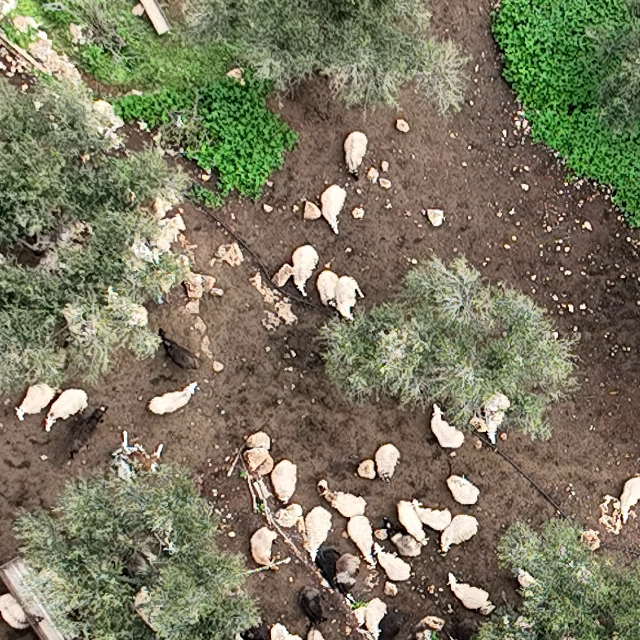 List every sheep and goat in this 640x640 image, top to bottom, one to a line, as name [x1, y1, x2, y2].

sheep [343, 132, 369, 181]
sheep [317, 185, 347, 234]
sheep [286, 245, 319, 297]
sheep [316, 268, 338, 310]
sheep [339, 273, 362, 322]
sheep [147, 381, 198, 415]
sheep [17, 384, 55, 419]
sheep [44, 388, 89, 430]
sheep [483, 393, 511, 445]
sheep [430, 403, 465, 450]
sheep [65, 405, 108, 456]
sheep [374, 444, 401, 482]
sheep [271, 457, 297, 504]
sheep [445, 475, 480, 504]
sheep [621, 477, 639, 522]
sheep [322, 490, 367, 517]
sheep [411, 497, 452, 529]
sheep [396, 501, 430, 546]
sheep [275, 505, 302, 528]
sheep [303, 506, 332, 562]
sheep [382, 515, 421, 556]
sheep [441, 515, 478, 556]
sheep [346, 516, 376, 564]
sheep [249, 527, 280, 571]
sheep [127, 541, 159, 577]
sheep [376, 542, 412, 581]
sheep [320, 546, 340, 590]
sheep [335, 553, 361, 592]
sheep [512, 566, 541, 591]
sheep [448, 573, 489, 609]
sheep [295, 584, 329, 625]
sheep [133, 586, 164, 632]
sheep [0, 593, 45, 628]
sheep [366, 595, 386, 639]
sheep [307, 629, 334, 639]
sheep [231, 632, 279, 639]
sheep [397, 632, 421, 639]
sheep [282, 634, 312, 639]